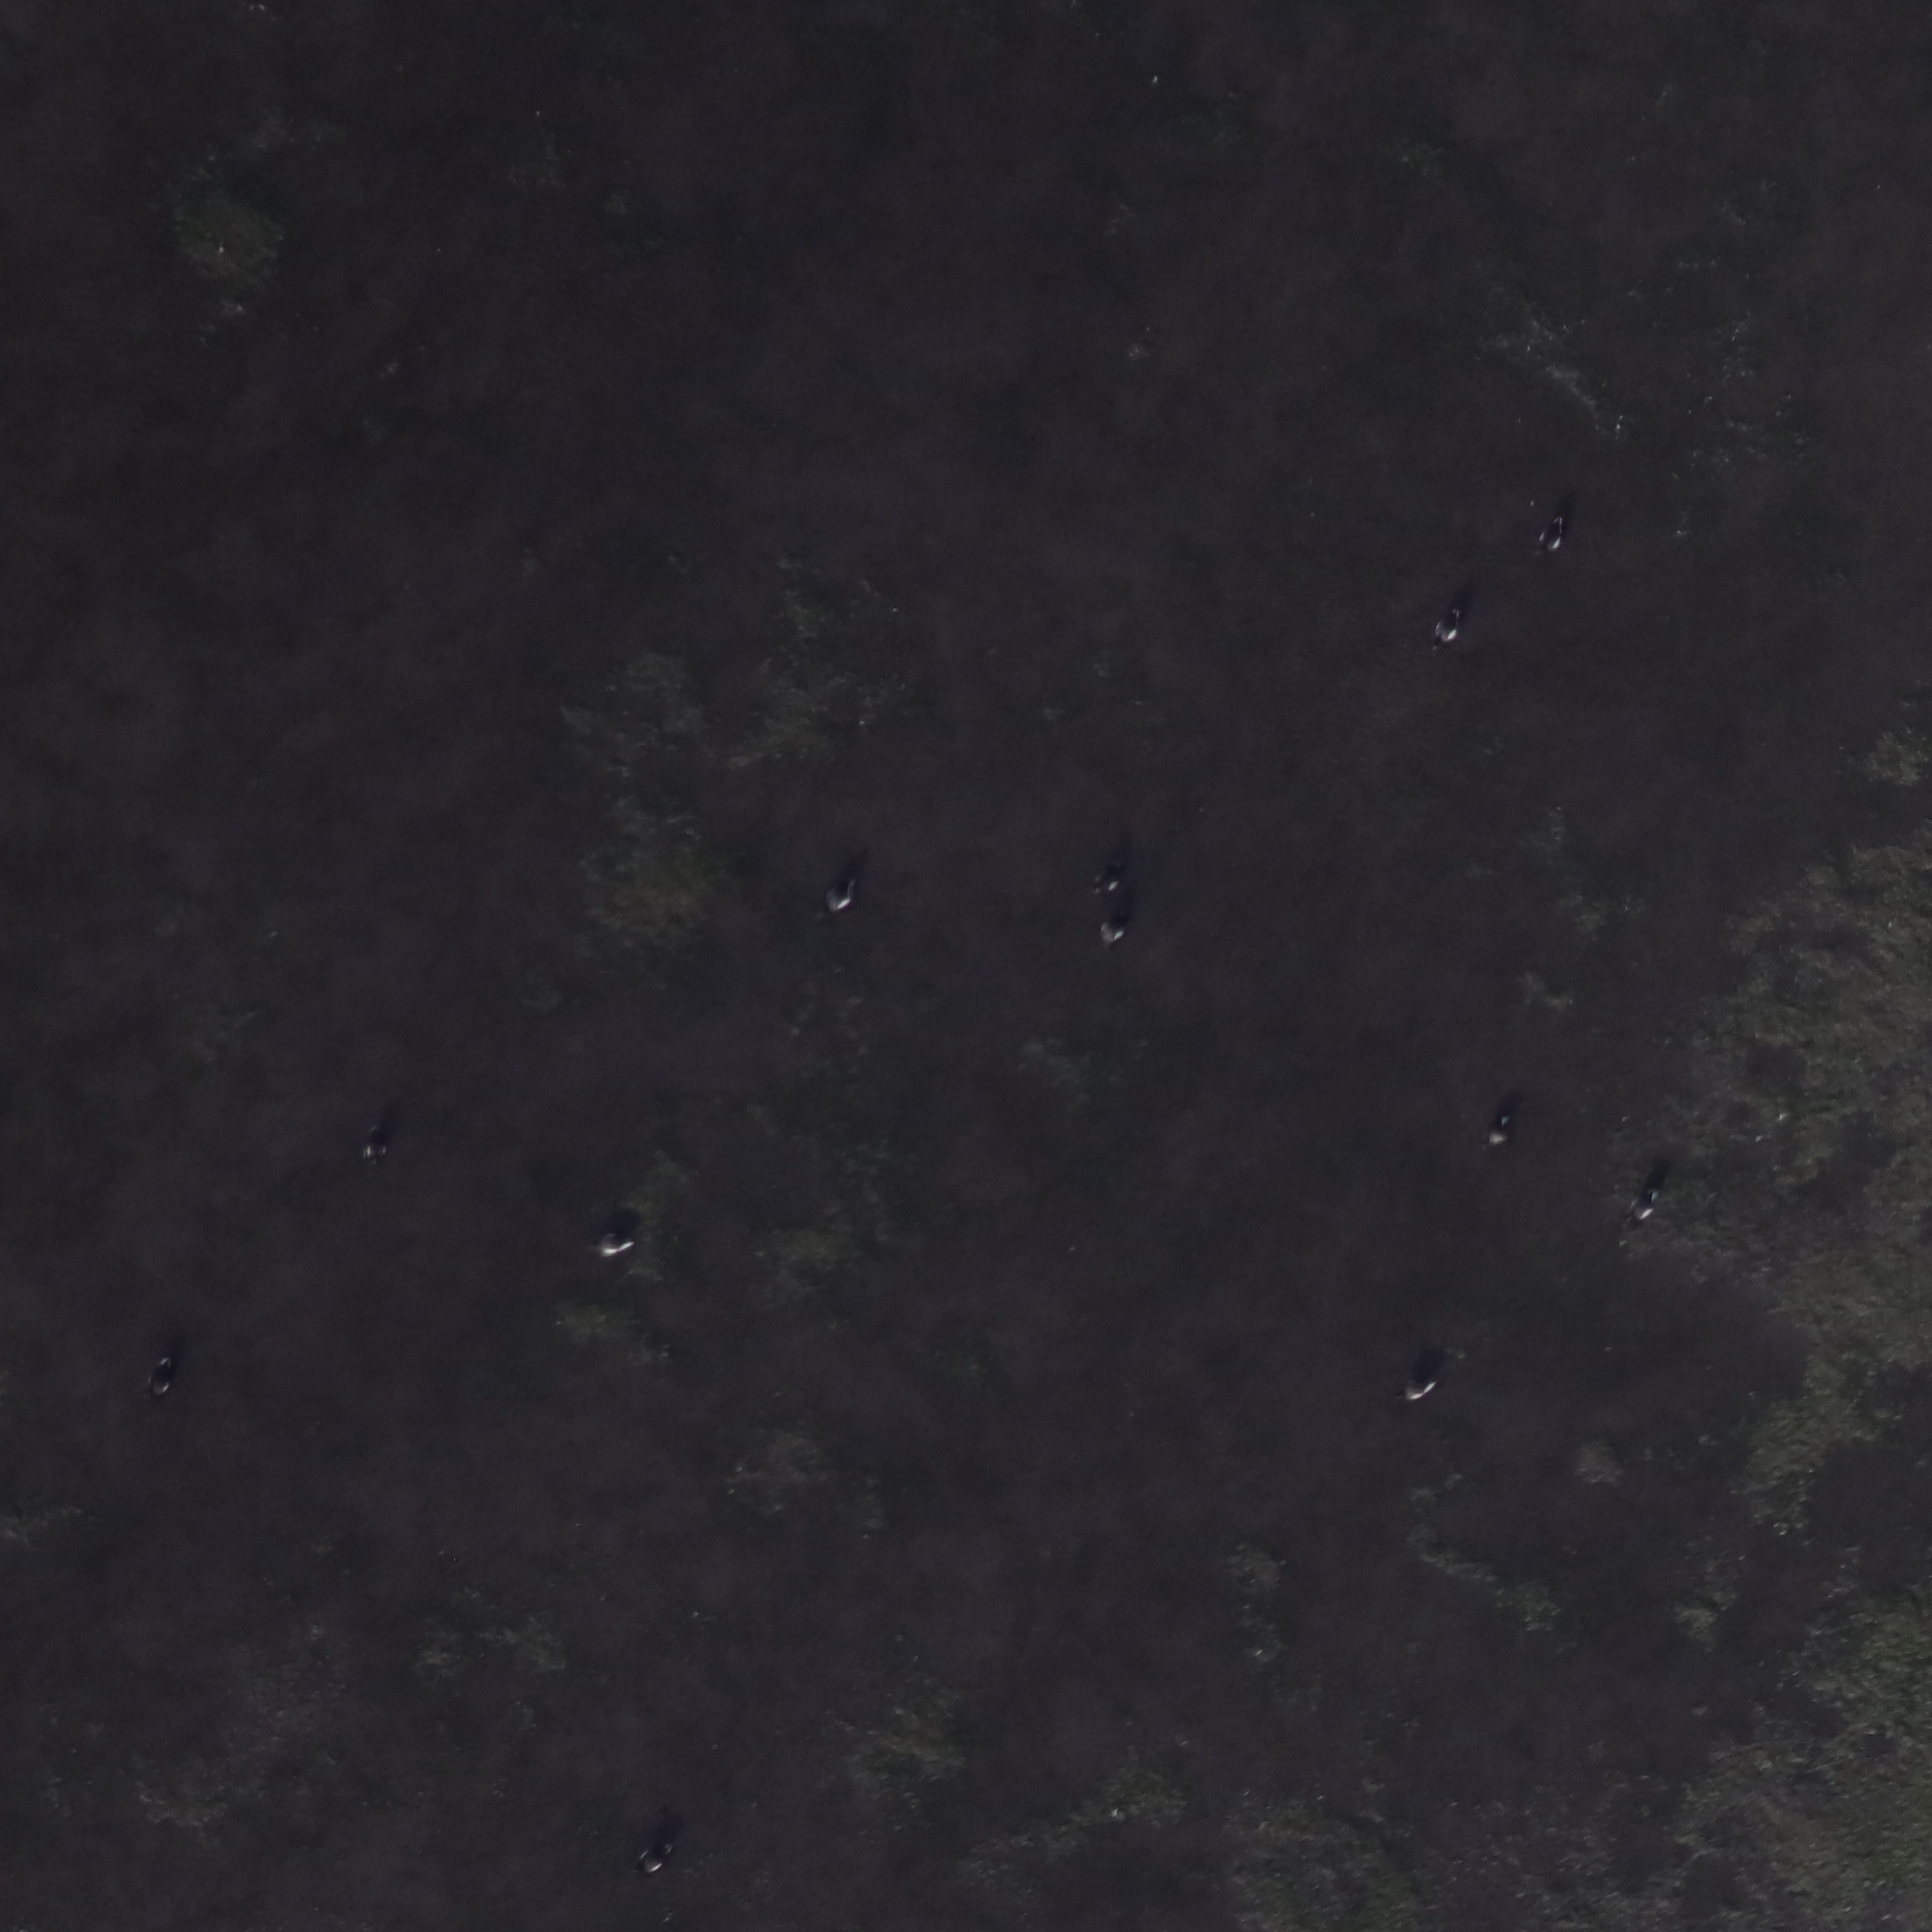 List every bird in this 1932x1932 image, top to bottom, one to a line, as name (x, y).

brant (1550, 538)
brant (1447, 630)
brant (1110, 876)
brant (836, 894)
brant (1113, 925)
brant (1496, 1136)
brant (378, 1149)
brant (1641, 1206)
brant (613, 1245)
brant (158, 1380)
brant (1417, 1391)
brant (652, 1861)